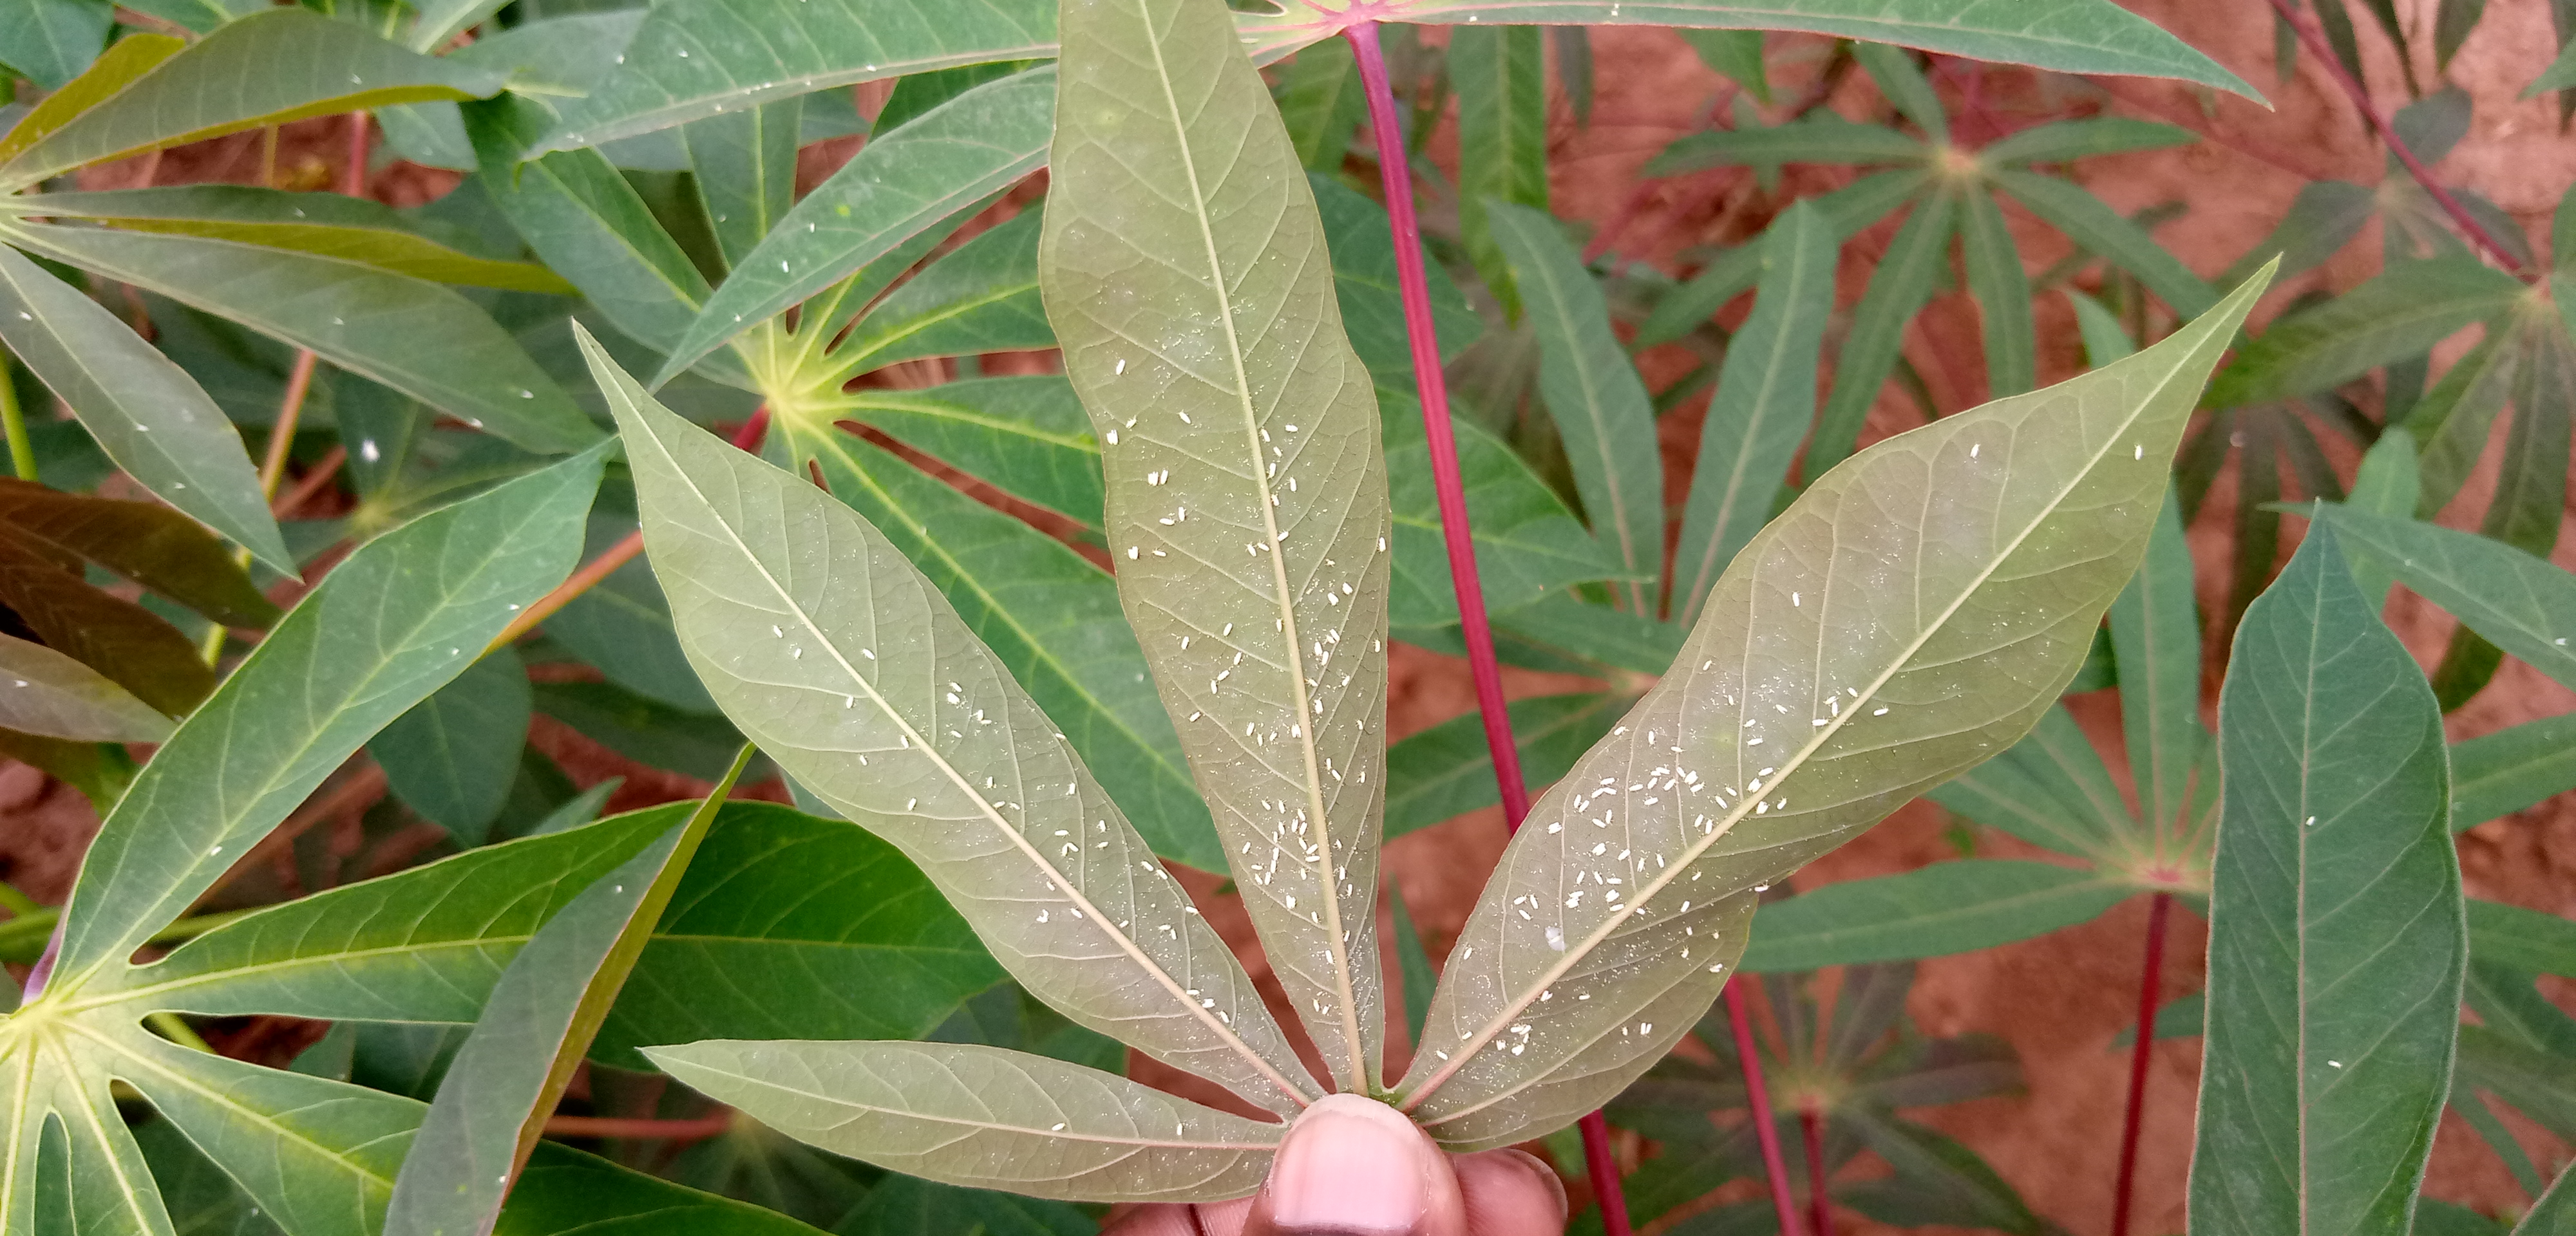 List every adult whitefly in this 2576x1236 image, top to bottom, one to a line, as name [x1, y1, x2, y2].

whitefly [1111, 356, 1131, 377]
whitefly [1173, 406, 1196, 427]
whitefly [1123, 413, 1138, 430]
whitefly [1282, 422, 1300, 437]
whitefly [1258, 424, 1274, 446]
whitefly [1101, 425, 1122, 448]
whitefly [1966, 439, 1985, 462]
whitefly [2126, 439, 2144, 460]
whitefly [1271, 445, 1287, 461]
whitefly [1265, 460, 1280, 480]
whitefly [1144, 468, 1159, 489]
whitefly [1160, 468, 1173, 487]
whitefly [1285, 474, 1300, 497]
whitefly [1271, 491, 1282, 510]
whitefly [1177, 504, 1189, 523]
whitefly [1158, 514, 1177, 530]
whitefly [1274, 527, 1294, 545]
whitefly [1376, 534, 1388, 556]
whitefly [1254, 534, 1272, 554]
whitefly [1242, 541, 1258, 559]
whitefly [1126, 545, 1142, 560]
whitefly [1151, 547, 1170, 560]
whitefly [1322, 556, 1338, 567]
whitefly [1340, 577, 1354, 597]
whitefly [1788, 589, 1806, 612]
whitefly [1324, 590, 1342, 611]
whitefly [1273, 615, 1288, 635]
whitefly [1219, 619, 1235, 639]
whitefly [770, 623, 786, 641]
whitefly [1329, 624, 1344, 642]
whitefly [1323, 632, 1337, 648]
whitefly [1178, 633, 1190, 651]
whitefly [1368, 635, 1383, 655]
whitefly [1311, 639, 1325, 659]
whitefly [858, 644, 883, 667]
whitefly [790, 646, 806, 662]
whitefly [1231, 646, 1247, 667]
whitefly [1320, 648, 1334, 669]
whitefly [1696, 657, 1716, 674]
whitefly [1216, 665, 1234, 682]
whitefly [1303, 670, 1320, 693]
whitefly [1337, 672, 1354, 691]
whitefly [948, 677, 967, 698]
whitefly [1204, 677, 1222, 695]
whitefly [1846, 685, 1861, 700]
whitefly [942, 688, 963, 713]
whitefly [842, 691, 858, 709]
whitefly [1723, 693, 1741, 709]
whitefly [1819, 694, 1844, 708]
whitefly [1310, 697, 1326, 718]
whitefly [1828, 702, 1842, 719]
whitefly [1776, 703, 1788, 716]
whitefly [1871, 705, 1894, 719]
whitefly [974, 706, 993, 729]
whitefly [1189, 710, 1202, 722]
whitefly [1812, 715, 1832, 731]
whitefly [1740, 716, 1758, 730]
whitefly [1288, 720, 1307, 742]
whitefly [1244, 721, 1256, 738]
whitefly [947, 724, 963, 743]
whitefly [1613, 725, 1631, 738]
whitefly [1051, 727, 1069, 743]
whitefly [1267, 729, 1281, 744]
whitefly [1644, 729, 1658, 747]
whitefly [895, 730, 914, 751]
whitefly [1254, 731, 1267, 750]
whitefly [1745, 736, 1764, 750]
whitefly [1669, 740, 1688, 756]
whitefly [853, 749, 873, 771]
whitefly [1324, 753, 1336, 774]
whitefly [1647, 762, 1672, 780]
whitefly [1670, 763, 1688, 782]
whitefly [1757, 764, 1775, 778]
whitefly [1682, 765, 1698, 785]
whitefly [1329, 766, 1345, 785]
whitefly [1356, 766, 1367, 785]
whitefly [983, 770, 996, 791]
whitefly [1596, 771, 1617, 787]
whitefly [1646, 772, 1662, 792]
whitefly [1745, 773, 1762, 796]
whitefly [1063, 776, 1081, 802]
whitefly [1662, 776, 1678, 796]
whitefly [1627, 777, 1649, 796]
whitefly [1685, 777, 1708, 796]
whitefly [1721, 780, 1739, 798]
whitefly [1604, 782, 1618, 799]
whitefly [1589, 784, 1608, 803]
whitefly [900, 791, 925, 818]
whitefly [1775, 792, 1788, 812]
whitefly [1712, 792, 1729, 812]
whitefly [1569, 793, 1585, 810]
whitefly [1276, 794, 1288, 818]
whitefly [1643, 794, 1659, 809]
whitefly [989, 797, 1008, 817]
whitefly [1258, 798, 1275, 814]
whitefly [1009, 798, 1026, 814]
whitefly [1578, 799, 1591, 816]
whitefly [1756, 799, 1769, 818]
whitefly [1293, 805, 1308, 825]
whitefly [1604, 806, 1615, 827]
whitefly [1693, 809, 1706, 829]
whitefly [1588, 814, 1610, 835]
whitefly [1289, 814, 1302, 836]
whitefly [1545, 816, 1566, 840]
whitefly [1700, 816, 1717, 837]
whitefly [1095, 817, 1112, 836]
whitefly [1297, 819, 1310, 839]
whitefly [1274, 819, 1289, 837]
whitefly [1052, 825, 1074, 841]
whitefly [1269, 827, 1283, 848]
whitefly [1095, 833, 1113, 857]
whitefly [1296, 834, 1308, 851]
whitefly [1332, 835, 1345, 853]
whitefly [1240, 839, 1254, 856]
whitefly [1590, 839, 1609, 860]
whitefly [1059, 841, 1084, 862]
whitefly [1305, 841, 1323, 855]
whitefly [1269, 843, 1283, 863]
whitefly [1616, 845, 1633, 865]
whitefly [1653, 849, 1670, 870]
whitefly [1303, 850, 1331, 869]
whitefly [1633, 854, 1651, 875]
whitefly [1139, 856, 1158, 879]
whitefly [1262, 856, 1283, 875]
whitefly [1251, 859, 1264, 872]
whitefly [1334, 861, 1350, 883]
whitefly [1155, 863, 1171, 885]
whitefly [1296, 864, 1311, 884]
whitefly [1690, 865, 1707, 883]
whitefly [1262, 867, 1275, 888]
whitefly [1574, 869, 1589, 888]
whitefly [1591, 869, 1605, 887]
whitefly [1041, 873, 1061, 895]
whitefly [1251, 873, 1265, 889]
whitefly [1604, 874, 1623, 889]
whitefly [1343, 878, 1357, 899]
whitefly [1750, 878, 1772, 897]
whitefly [1602, 887, 1623, 905]
whitefly [1567, 888, 1587, 901]
whitefly [1528, 889, 1543, 912]
whitefly [1510, 890, 1532, 909]
whitefly [1283, 892, 1298, 914]
whitefly [1675, 894, 1692, 916]
whitefly [1562, 895, 1580, 914]
whitefly [1181, 900, 1207, 920]
whitefly [1066, 901, 1089, 926]
whitefly [1605, 902, 1628, 915]
whitefly [1634, 903, 1648, 918]
whitefly [1513, 904, 1537, 926]
whitefly [1036, 906, 1052, 930]
whitefly [1307, 906, 1323, 926]
whitefly [1115, 912, 1131, 934]
whitefly [1155, 913, 1172, 942]
whitefly [1337, 923, 1352, 948]
whitefly [1683, 923, 1697, 941]
whitefly [1707, 927, 1723, 944]
whitefly [1678, 942, 1690, 962]
whitefly [1461, 944, 1475, 959]
whitefly [1318, 945, 1338, 970]
whitefly [1709, 961, 1727, 976]
whitefly [1184, 983, 1201, 1007]
whitefly [1536, 986, 1556, 1004]
whitefly [1573, 987, 1593, 1006]
whitefly [1201, 991, 1216, 1014]
whitefly [1308, 997, 1325, 1017]
whitefly [1321, 997, 1339, 1023]
whitefly [1216, 1004, 1232, 1027]
whitefly [1506, 1021, 1537, 1035]
whitefly [1638, 1021, 1653, 1036]
whitefly [1616, 1024, 1633, 1036]
whitefly [1462, 1025, 1475, 1044]
whitefly [1515, 1031, 1534, 1047]
whitefly [1492, 1036, 1508, 1053]
whitefly [1511, 1042, 1528, 1060]
whitefly [1430, 1046, 1450, 1063]
whitefly [1049, 1118, 1070, 1137]
whitefly [1175, 1119, 1188, 1141]